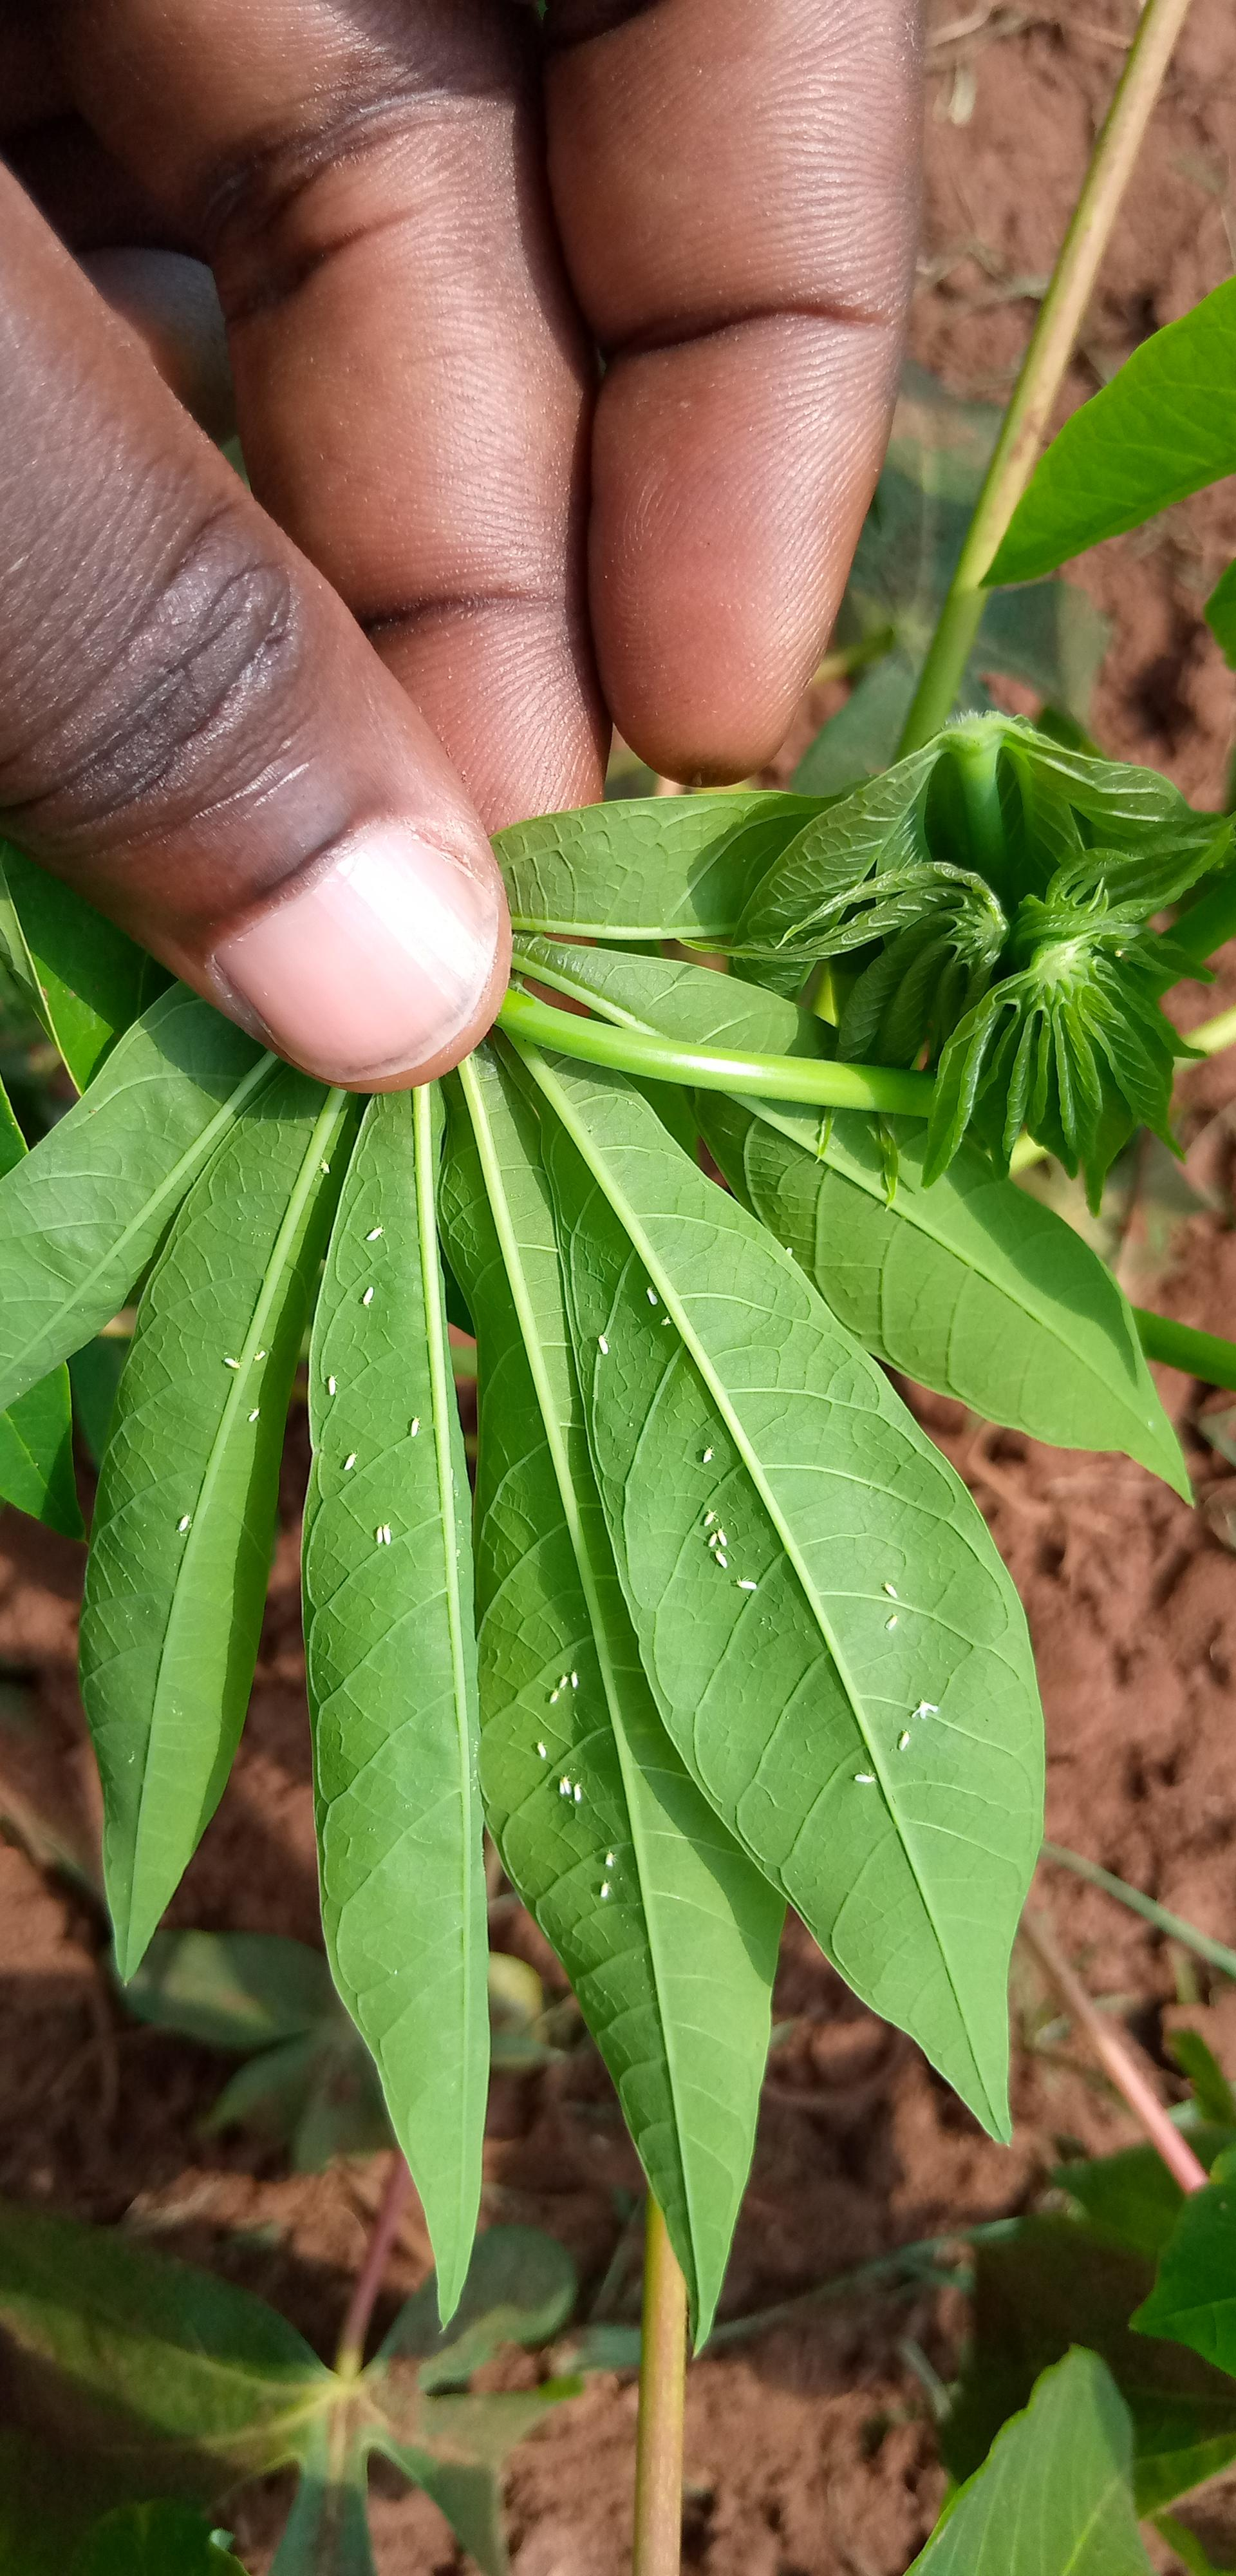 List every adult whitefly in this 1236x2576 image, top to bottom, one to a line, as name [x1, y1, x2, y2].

whitefly [313, 1155, 337, 1179]
whitefly [361, 1220, 389, 1249]
whitefly [361, 1281, 379, 1313]
whitefly [635, 1281, 657, 1312]
whitefly [594, 1329, 613, 1359]
whitefly [247, 1345, 268, 1368]
whitefly [221, 1349, 243, 1376]
whitefly [317, 1366, 339, 1397]
whitefly [244, 1402, 265, 1428]
whitefly [407, 1408, 426, 1444]
whitefly [697, 1437, 715, 1472]
whitefly [331, 1449, 363, 1484]
whitefly [697, 1504, 722, 1525]
whitefly [174, 1512, 192, 1541]
whitefly [369, 1515, 398, 1553]
whitefly [366, 1519, 393, 1547]
whitefly [701, 1527, 731, 1547]
whitefly [709, 1529, 727, 1547]
whitefly [705, 1550, 730, 1571]
whitefly [877, 1573, 904, 1605]
whitefly [729, 1575, 761, 1598]
whitefly [883, 1609, 903, 1634]
whitefly [556, 1670, 569, 1692]
whitefly [569, 1670, 584, 1693]
whitefly [543, 1688, 558, 1712]
whitefly [910, 1694, 939, 1723]
whitefly [892, 1728, 911, 1753]
whitefly [533, 1739, 550, 1762]
whitefly [854, 1765, 878, 1788]
whitefly [556, 1772, 573, 1797]
whitefly [572, 1779, 588, 1803]
whitefly [601, 1848, 618, 1869]
whitefly [597, 1879, 612, 1901]